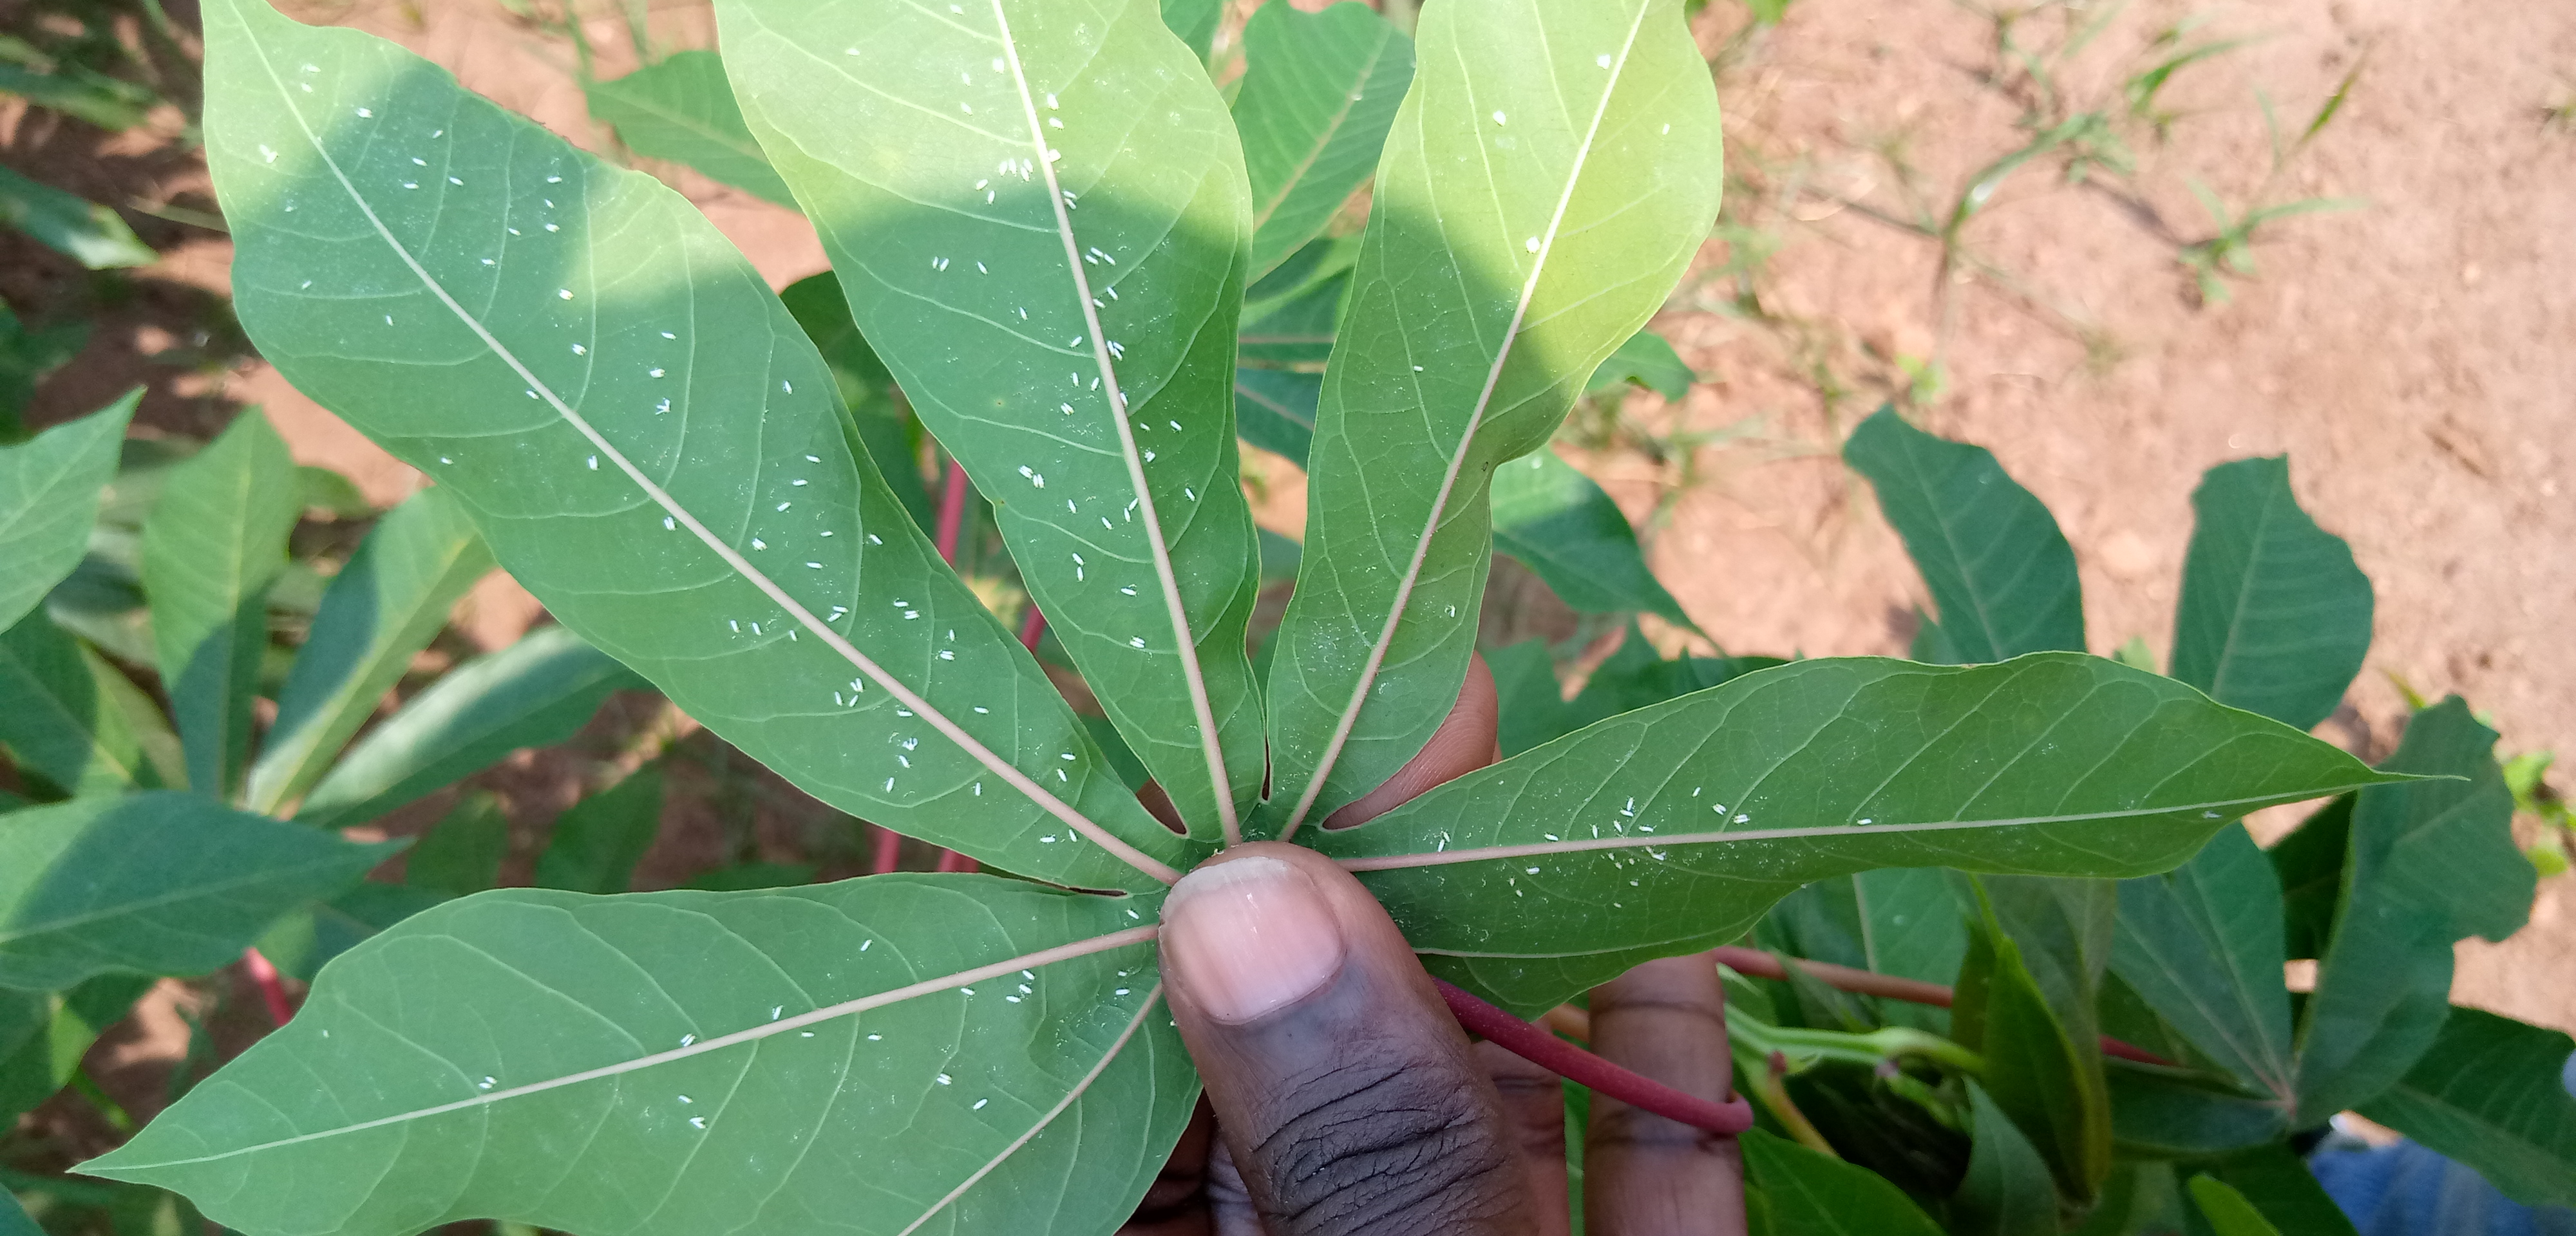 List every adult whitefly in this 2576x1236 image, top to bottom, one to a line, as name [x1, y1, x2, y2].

whitefly [945, 1, 966, 17]
whitefly [844, 42, 860, 58]
whitefly [1593, 53, 1610, 72]
whitefly [298, 54, 322, 76]
whitefly [991, 55, 1008, 74]
whitefly [961, 66, 970, 85]
whitefly [298, 75, 319, 98]
whitefly [1044, 91, 1061, 111]
whitefly [954, 98, 973, 117]
whitefly [351, 105, 381, 122]
whitefly [1484, 106, 1513, 133]
whitefly [1048, 117, 1066, 133]
whitefly [430, 125, 449, 144]
whitefly [1653, 126, 1678, 144]
whitefly [249, 140, 283, 164]
whitefly [1046, 145, 1063, 169]
whitefly [405, 151, 431, 171]
whitefly [1019, 153, 1034, 182]
whitefly [1005, 157, 1016, 178]
whitefly [996, 158, 1010, 176]
whitefly [545, 171, 566, 187]
whitefly [970, 173, 987, 188]
whitefly [444, 173, 468, 190]
whitefly [400, 180, 422, 192]
whitefly [1063, 183, 1083, 200]
whitefly [983, 190, 997, 205]
whitefly [1056, 195, 1080, 211]
whitefly [276, 205, 301, 218]
whitefly [540, 220, 566, 240]
whitefly [505, 222, 526, 241]
whitefly [1521, 230, 1542, 254]
whitefly [1088, 245, 1104, 259]
whitefly [1103, 252, 1117, 268]
whitefly [925, 253, 957, 276]
whitefly [1083, 254, 1101, 267]
whitefly [477, 256, 500, 271]
whitefly [971, 259, 995, 281]
whitefly [296, 274, 316, 295]
whitefly [557, 285, 576, 305]
whitefly [1106, 285, 1124, 304]
whitefly [1092, 296, 1109, 310]
whitefly [1014, 302, 1034, 322]
whitefly [383, 310, 399, 332]
whitefly [659, 328, 675, 342]
whitefly [1067, 333, 1087, 350]
whitefly [1106, 341, 1130, 365]
whitefly [568, 342, 587, 357]
whitefly [1063, 363, 1084, 388]
whitefly [1410, 363, 1427, 375]
whitefly [648, 364, 667, 379]
whitefly [1089, 375, 1103, 394]
whitefly [776, 379, 805, 402]
whitefly [520, 385, 544, 402]
whitefly [1118, 389, 1132, 411]
whitefly [1049, 395, 1083, 423]
whitefly [652, 397, 677, 426]
whitefly [1167, 415, 1187, 438]
whitefly [1138, 421, 1153, 434]
whitefly [804, 449, 828, 474]
whitefly [581, 452, 605, 474]
whitefly [440, 453, 459, 469]
whitefly [1017, 464, 1034, 480]
whitefly [1037, 471, 1046, 491]
whitefly [1031, 473, 1039, 491]
whitefly [794, 480, 811, 501]
whitefly [1182, 482, 1202, 509]
whitefly [1124, 496, 1142, 530]
whitefly [1067, 497, 1081, 518]
whitefly [776, 498, 796, 509]
whitefly [656, 512, 683, 546]
whitefly [1099, 514, 1115, 533]
whitefly [822, 530, 836, 542]
whitefly [866, 532, 884, 546]
whitefly [747, 536, 774, 558]
whitefly [1064, 547, 1096, 567]
whitefly [803, 559, 837, 573]
whitefly [1076, 565, 1086, 585]
whitefly [1115, 581, 1144, 599]
whitefly [887, 598, 910, 610]
whitefly [829, 601, 856, 624]
whitefly [1448, 603, 1457, 621]
whitefly [904, 606, 916, 625]
whitefly [725, 613, 741, 636]
whitefly [750, 616, 761, 641]
whitefly [782, 624, 804, 648]
whitefly [942, 624, 958, 642]
whitefly [1121, 633, 1160, 655]
whitefly [938, 646, 958, 662]
whitefly [849, 673, 863, 698]
whitefly [830, 688, 849, 707]
whitefly [968, 701, 997, 726]
whitefly [898, 706, 917, 720]
whitefly [1057, 750, 1077, 763]
whitefly [1051, 767, 1070, 783]
whitefly [882, 772, 900, 796]
whitefly [971, 780, 983, 801]
whitefly [1688, 785, 1710, 798]
whitefly [1615, 796, 1637, 820]
whitefly [1707, 797, 1738, 817]
whitefly [1725, 809, 1756, 825]
whitefly [1851, 816, 1872, 834]
whitefly [1589, 825, 1601, 842]
whitefly [1061, 827, 1083, 843]
whitefly [1442, 829, 1453, 844]
whitefly [1542, 829, 1557, 846]
whitefly [1034, 833, 1057, 848]
whitefly [1435, 838, 1446, 854]
whitefly [1647, 845, 1669, 863]
whitefly [1606, 851, 1624, 872]
whitefly [1629, 858, 1638, 870]
whitefly [1523, 865, 1538, 877]
whitefly [1506, 874, 1520, 886]
whitefly [1625, 880, 1640, 890]
whitefly [1515, 890, 1527, 901]
whitefly [1609, 901, 1628, 913]
whitefly [1124, 906, 1142, 921]
whitefly [856, 935, 875, 953]
whitefly [1018, 967, 1039, 981]
whitefly [1019, 980, 1037, 994]
whitefly [959, 983, 980, 999]
whitefly [1115, 984, 1135, 998]
whitefly [1007, 991, 1022, 1007]
whitefly [772, 1002, 786, 1026]
whitefly [797, 1027, 820, 1040]
whitefly [679, 1031, 698, 1047]
whitefly [866, 1032, 884, 1045]
whitefly [475, 1071, 500, 1092]
whitefly [932, 1072, 959, 1091]
whitefly [967, 1088, 988, 1111]
whitefly [671, 1091, 696, 1106]
whitefly [688, 1111, 708, 1132]